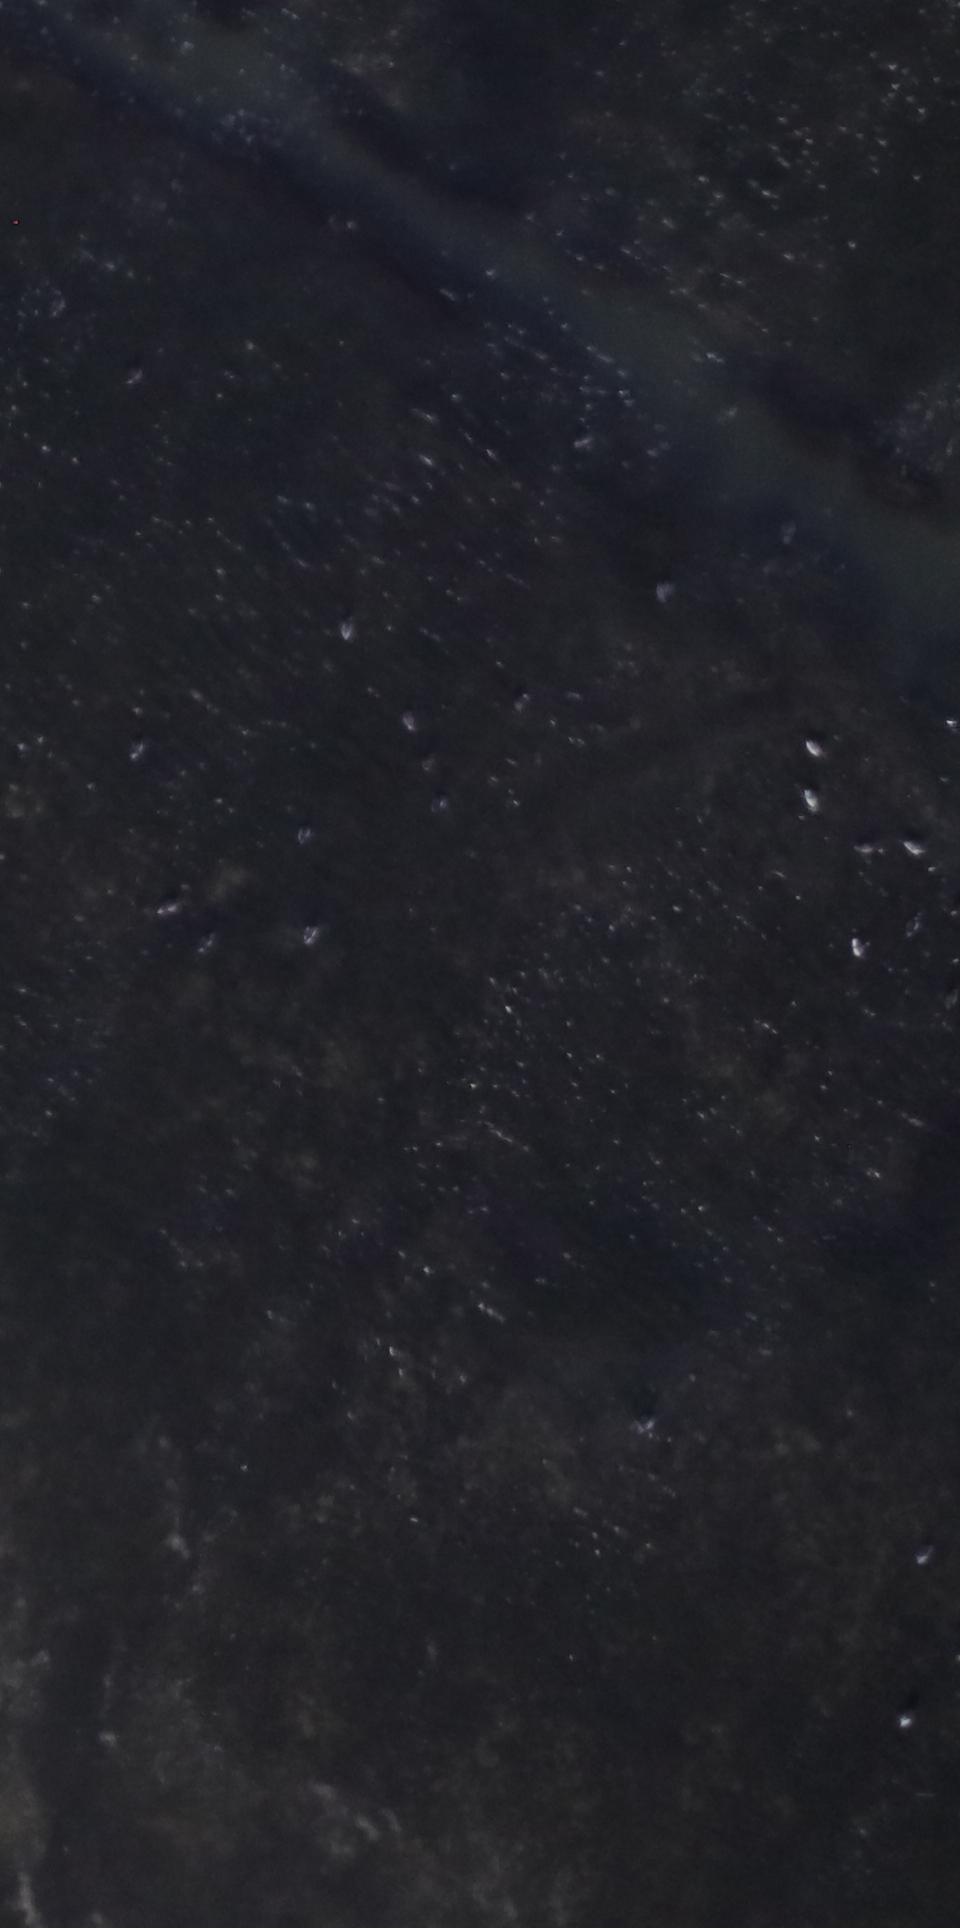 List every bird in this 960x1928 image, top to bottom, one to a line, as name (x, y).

brant (60, 309)
brant (128, 378)
brant (587, 449)
brant (786, 531)
brant (665, 594)
brant (351, 623)
brant (525, 703)
brant (412, 721)
brant (951, 728)
brant (817, 745)
brant (138, 746)
brant (421, 758)
brant (822, 802)
brant (441, 807)
brant (316, 833)
brant (921, 854)
brant (859, 856)
brant (163, 904)
brant (199, 939)
brant (298, 939)
brant (856, 946)
brant (649, 1416)
brant (926, 1559)
brant (908, 1713)